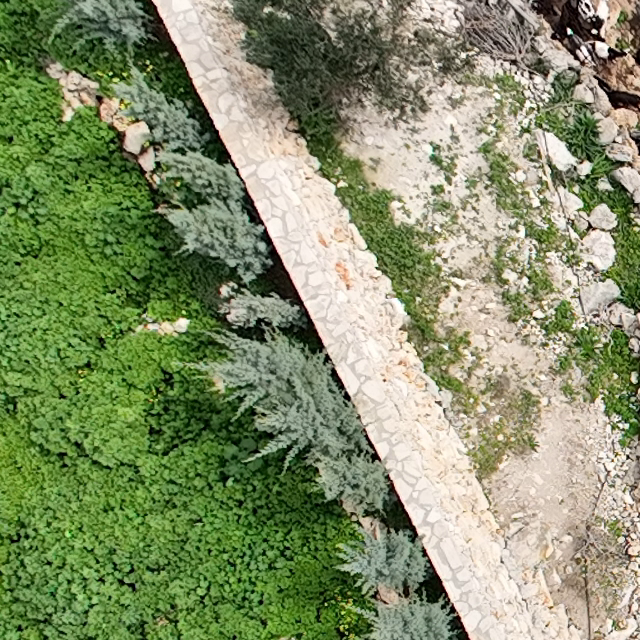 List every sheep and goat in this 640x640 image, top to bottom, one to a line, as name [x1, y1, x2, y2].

goat [532, 3, 556, 16]
goat [561, 3, 589, 41]
goat [591, 3, 608, 40]
goat [550, 4, 567, 39]
goat [577, 4, 596, 23]
goat [565, 28, 594, 63]
goat [585, 40, 627, 59]
goat [609, 91, 639, 111]
goat [630, 130, 639, 139]